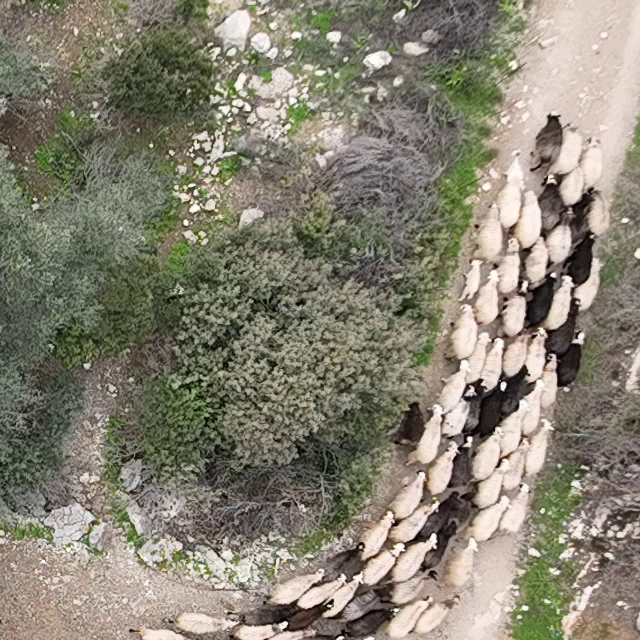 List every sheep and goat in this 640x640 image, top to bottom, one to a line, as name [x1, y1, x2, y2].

sheep [528, 110, 562, 174]
sheep [545, 123, 585, 175]
sheep [579, 136, 603, 191]
sheep [496, 151, 526, 227]
sheep [559, 163, 585, 206]
sheep [535, 174, 565, 229]
sheep [583, 189, 608, 239]
sheep [512, 190, 543, 247]
sheep [569, 193, 593, 241]
sheep [471, 201, 502, 260]
sheep [549, 207, 574, 264]
sheep [565, 234, 596, 286]
sheep [494, 238, 521, 294]
sheep [522, 239, 548, 283]
sheep [574, 256, 602, 312]
sheep [458, 259, 485, 300]
sheep [474, 270, 498, 325]
sheep [524, 271, 553, 331]
sheep [542, 274, 571, 329]
sheep [498, 277, 526, 335]
sheep [546, 299, 579, 353]
sheep [445, 304, 478, 361]
sheep [522, 327, 547, 383]
sheep [555, 329, 585, 385]
sheep [462, 331, 489, 381]
sheep [503, 331, 530, 378]
sheep [476, 337, 504, 391]
sheep [539, 354, 559, 408]
sheep [438, 360, 469, 415]
sheep [473, 380, 507, 436]
sheep [522, 380, 545, 430]
sheep [441, 385, 474, 439]
sheep [461, 385, 486, 432]
sheep [498, 397, 528, 456]
sheep [394, 401, 425, 443]
sheep [406, 405, 444, 465]
sheep [525, 417, 553, 473]
sheep [463, 426, 503, 485]
sheep [502, 438, 531, 492]
sheep [448, 439, 475, 486]
sheep [425, 441, 458, 496]
sheep [471, 458, 509, 509]
sheep [386, 470, 426, 519]
sheep [499, 482, 532, 533]
sheep [444, 485, 477, 527]
sheep [417, 490, 458, 541]
sheep [463, 496, 508, 539]
sheep [389, 500, 438, 542]
sheep [357, 511, 395, 559]
sheep [421, 520, 456, 569]
sheep [388, 533, 436, 585]
sheep [440, 538, 477, 586]
sheep [317, 542, 363, 579]
sheep [359, 542, 404, 583]
sheep [264, 568, 324, 606]
sheep [387, 569, 436, 604]
sheep [320, 571, 364, 615]
sheep [297, 574, 347, 609]
sheep [335, 583, 394, 620]
sheep [385, 594, 432, 637]
sheep [413, 596, 460, 635]
sheep [283, 599, 334, 629]
sheep [231, 605, 299, 625]
sheep [342, 606, 399, 638]
sheep [174, 613, 235, 633]
sheep [233, 621, 287, 639]
sheep [142, 628, 206, 639]
sheep [264, 629, 318, 639]
sheep [283, 634, 345, 639]